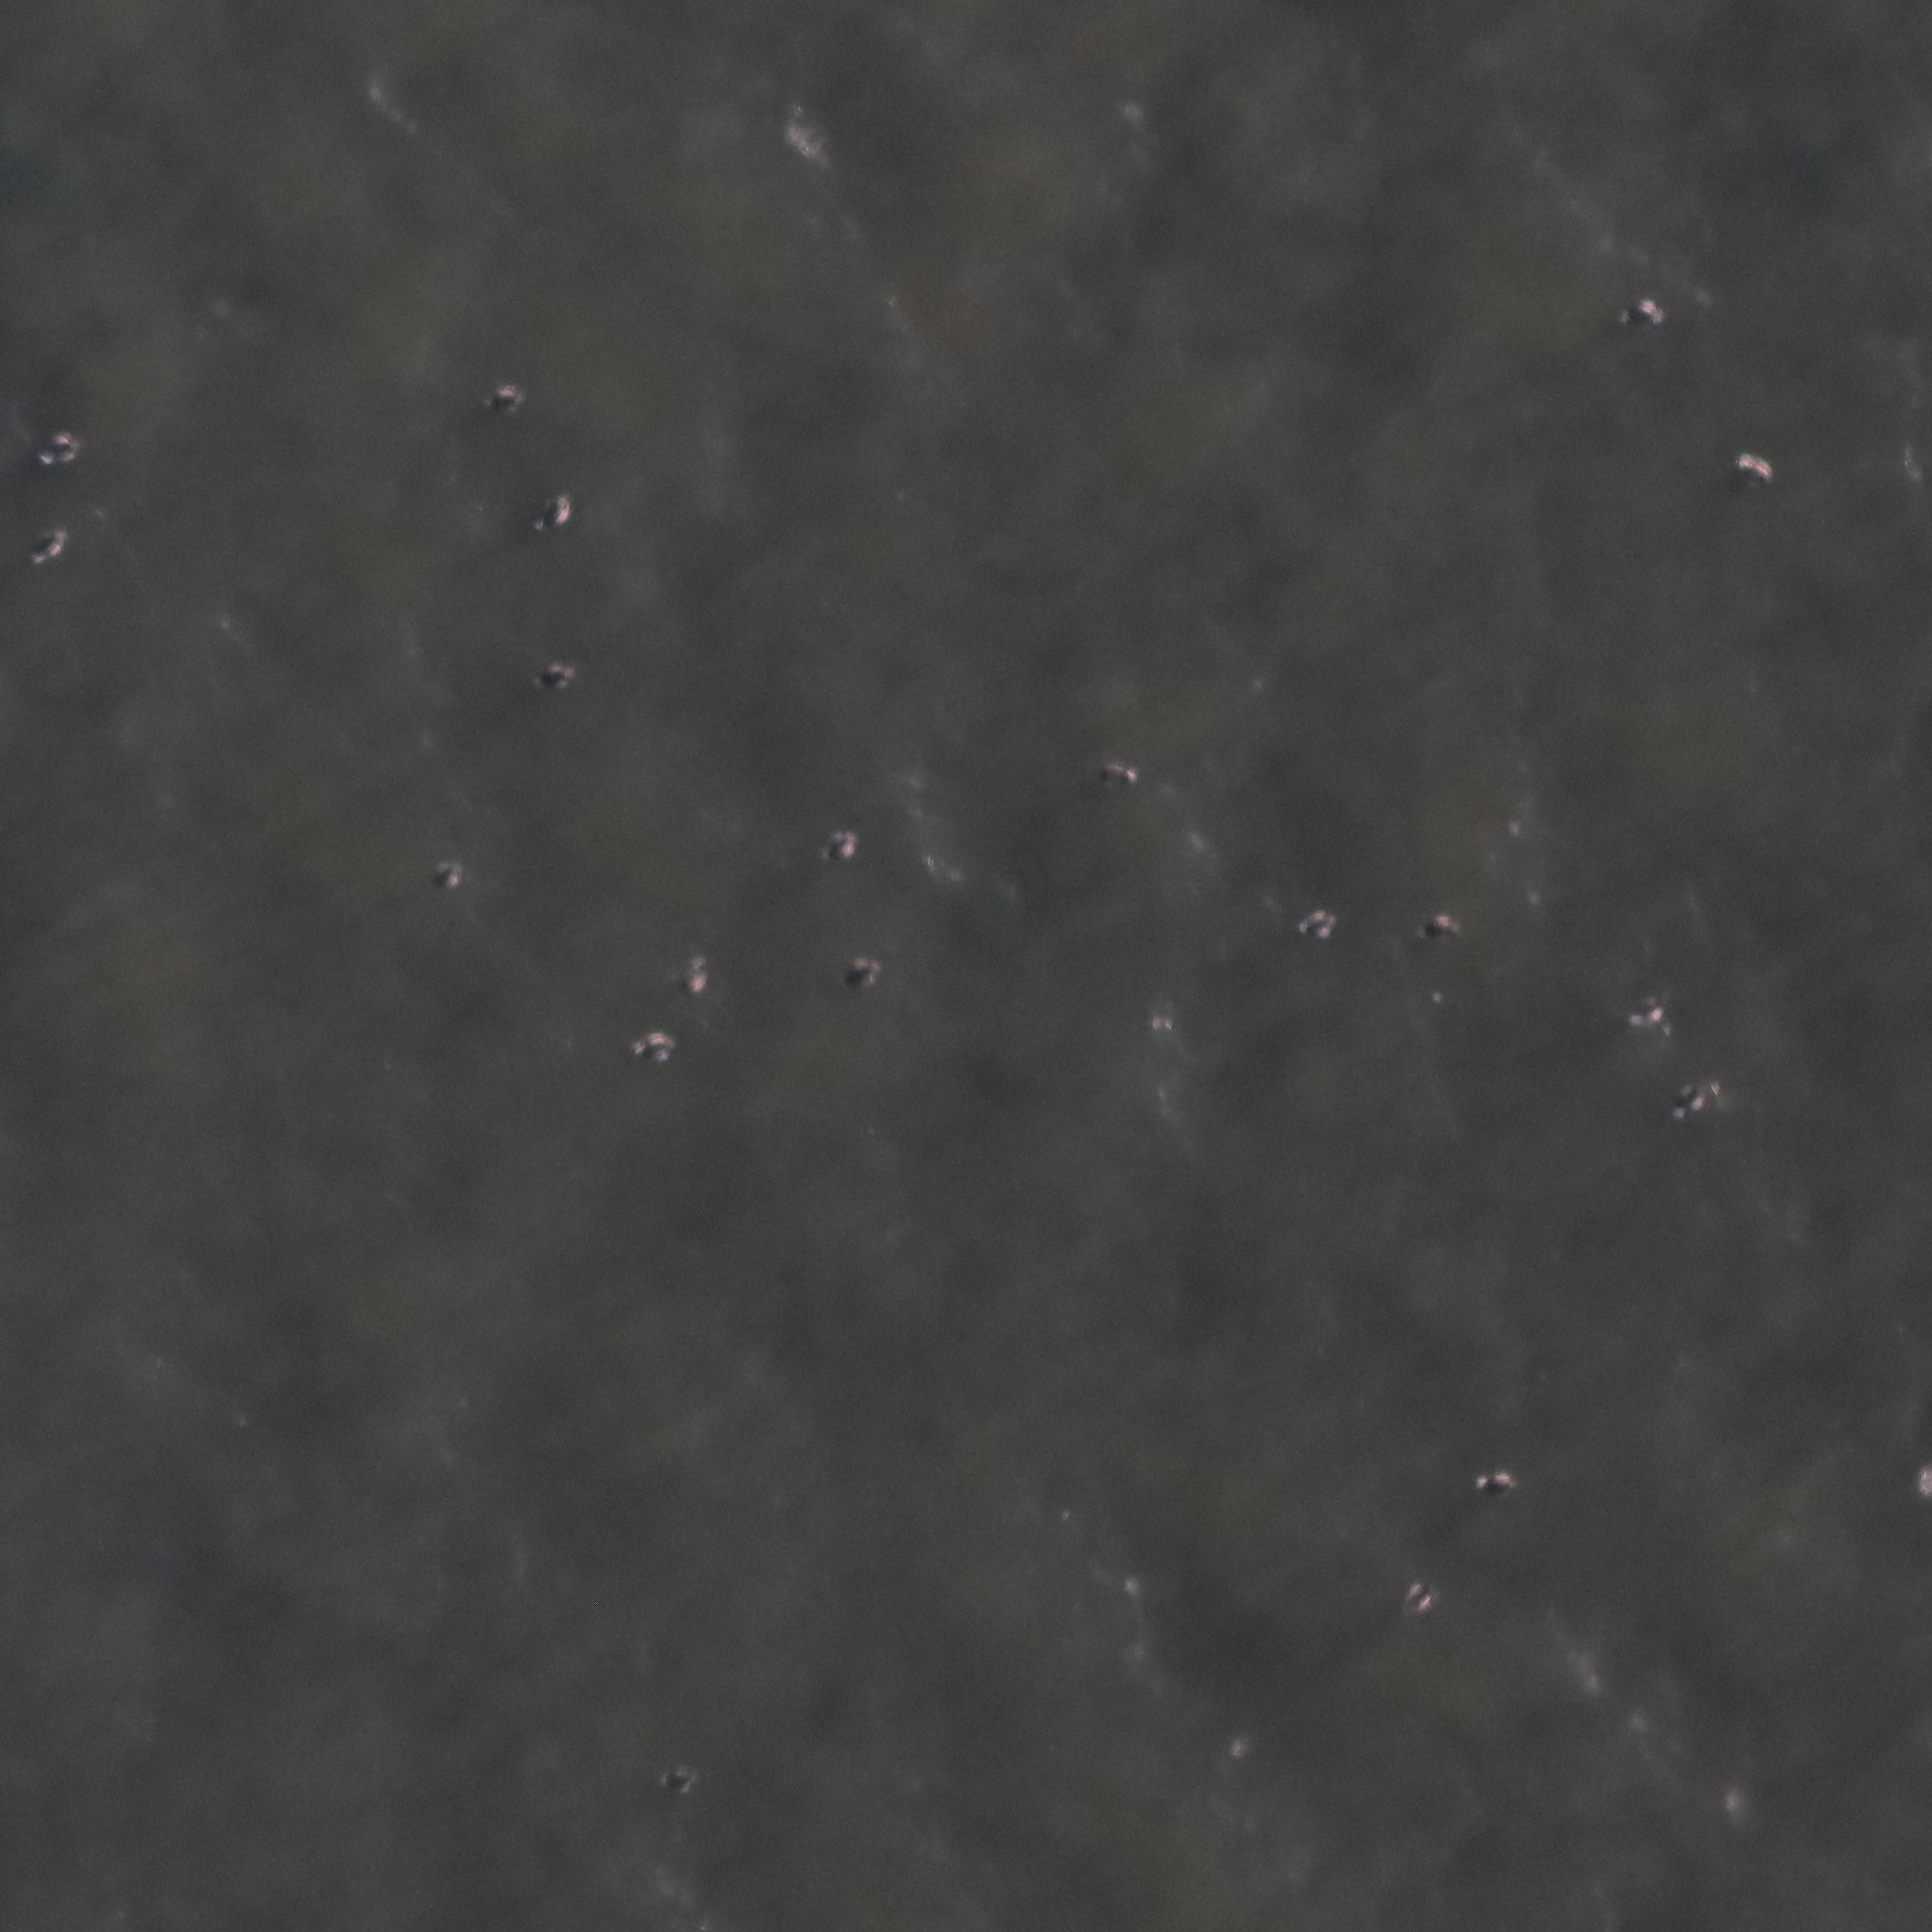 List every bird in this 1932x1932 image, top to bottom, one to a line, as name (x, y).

brant (1640, 316)
brant (499, 399)
brant (63, 445)
brant (1758, 472)
brant (556, 515)
brant (48, 547)
brant (556, 678)
brant (1117, 776)
brant (835, 844)
brant (444, 875)
brant (1314, 925)
brant (1434, 929)
brant (689, 977)
brant (859, 981)
brant (1651, 1012)
brant (654, 1045)
brant (1690, 1104)
brant (1498, 1484)
brant (1416, 1599)
brant (678, 1781)